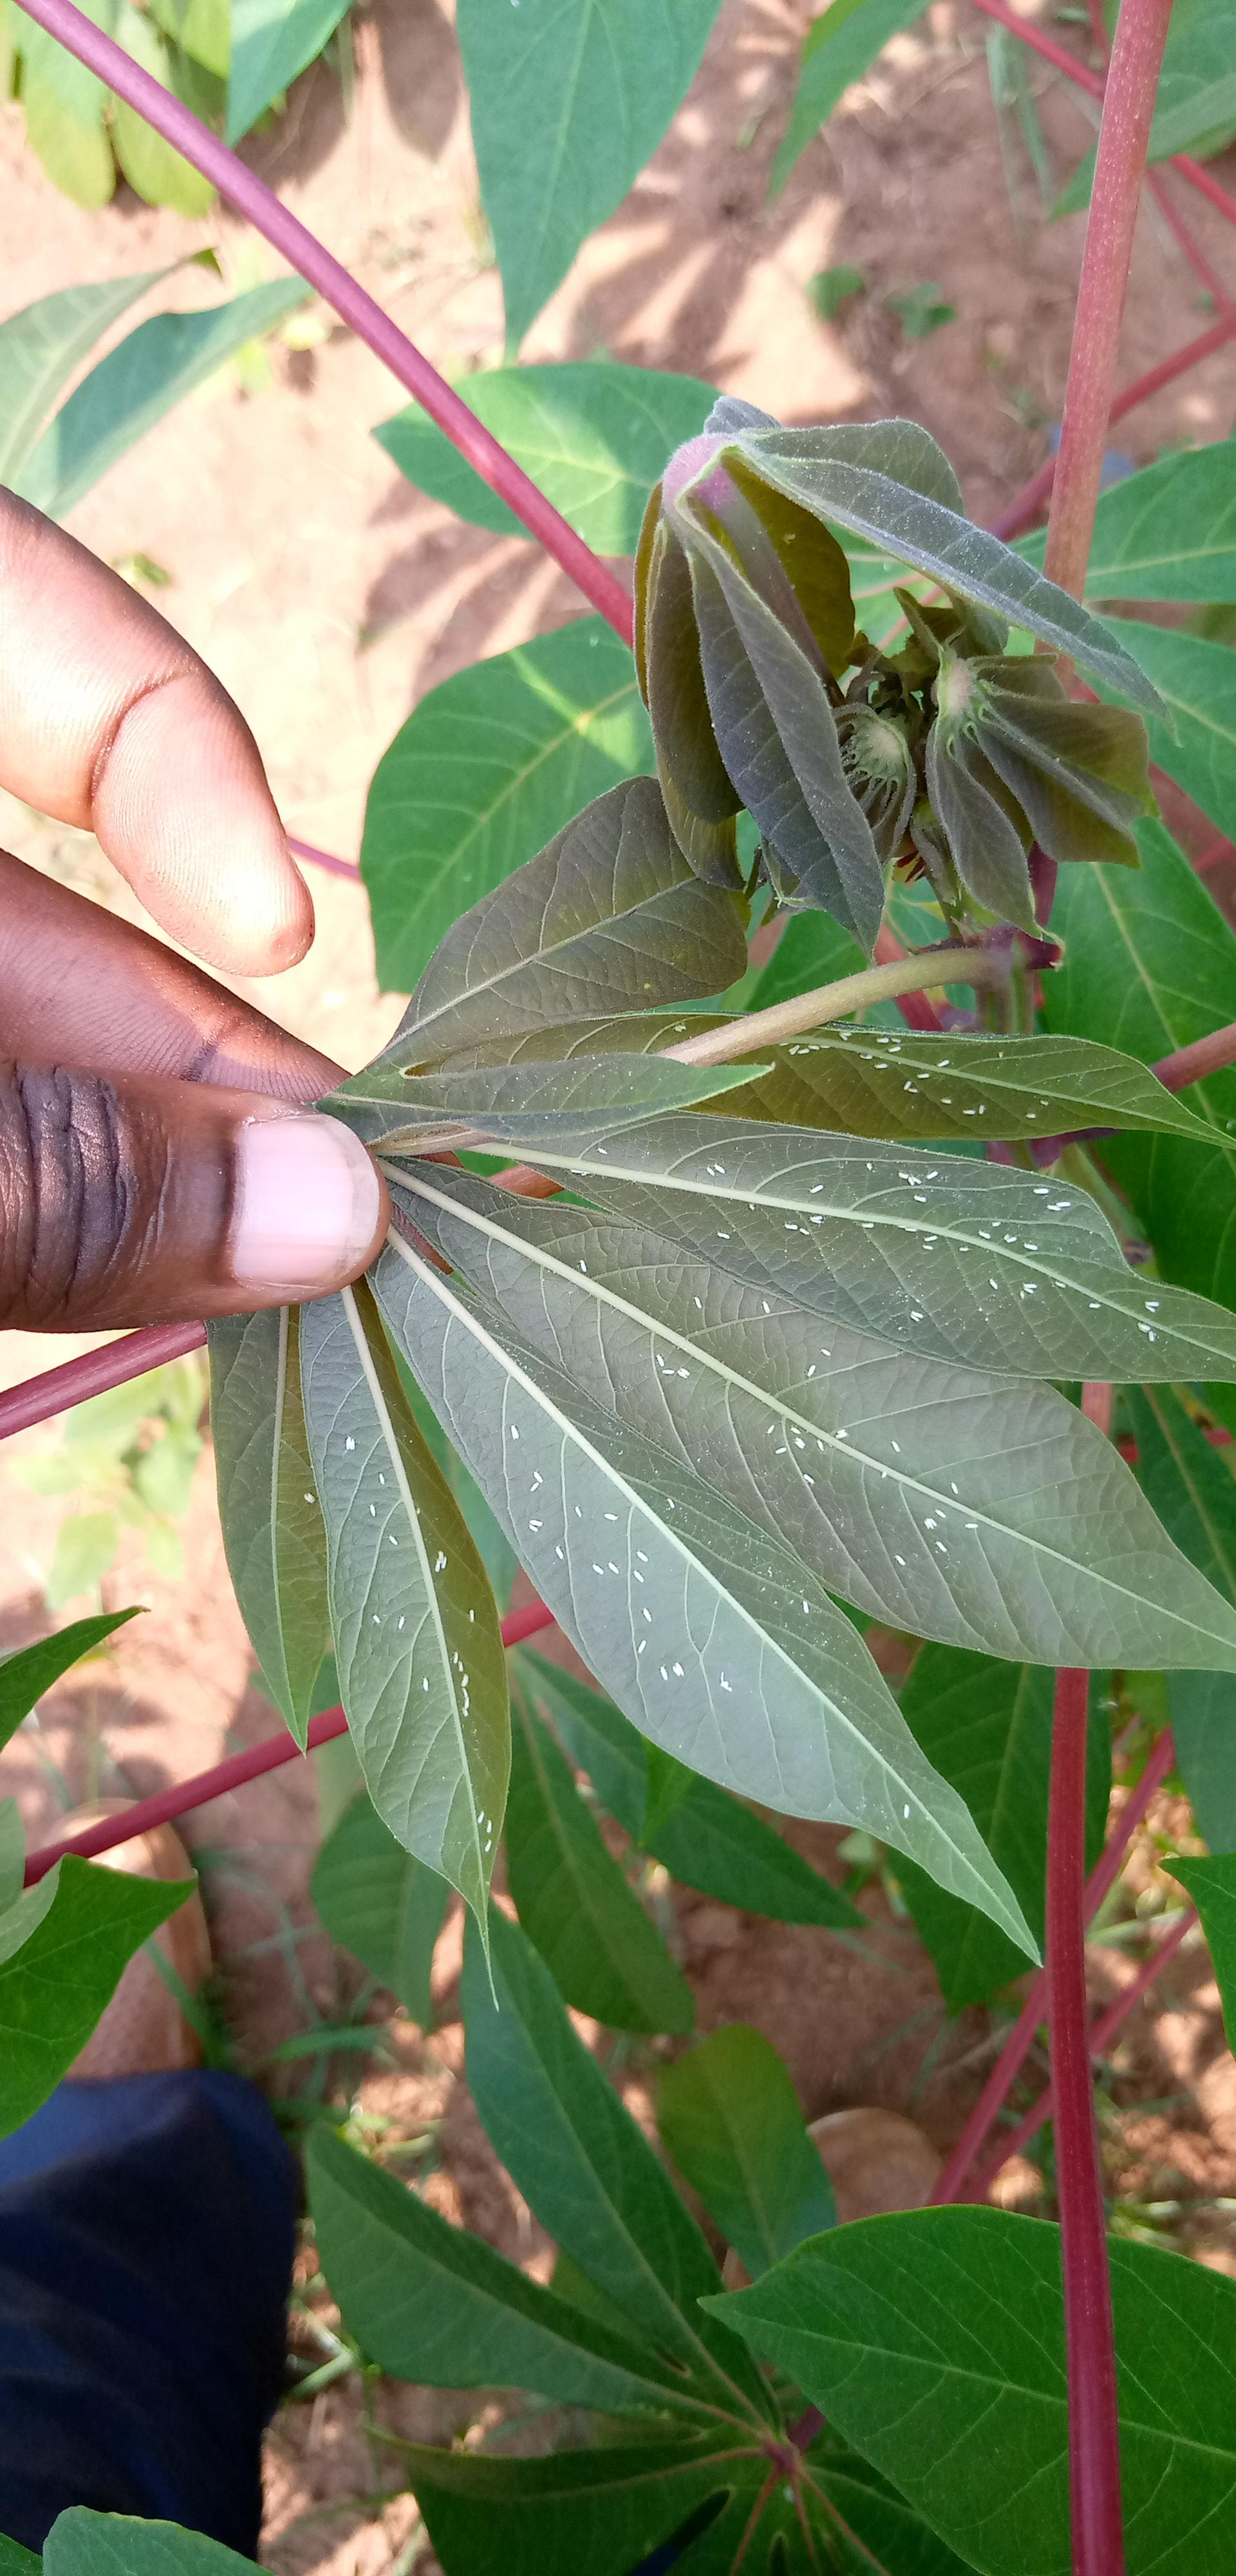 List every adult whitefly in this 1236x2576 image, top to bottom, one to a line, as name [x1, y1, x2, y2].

whitefly [672, 1023, 686, 1034]
whitefly [838, 1030, 852, 1042]
whitefly [874, 1037, 889, 1045]
whitefly [891, 1037, 902, 1045]
whitefly [787, 1044, 800, 1056]
whitefly [807, 1044, 819, 1051]
whitefly [887, 1045, 901, 1055]
whitefly [797, 1047, 810, 1057]
whitefly [858, 1053, 873, 1061]
whitefly [935, 1057, 950, 1070]
whitefly [873, 1062, 888, 1070]
whitefly [915, 1073, 930, 1079]
whitefly [903, 1079, 912, 1092]
whitefly [906, 1086, 919, 1095]
whitefly [938, 1097, 953, 1106]
whitefly [1037, 1097, 1051, 1108]
whitefly [977, 1103, 985, 1115]
whitefly [960, 1107, 975, 1116]
whitefly [1023, 1111, 1037, 1120]
whitefly [596, 1146, 608, 1155]
whitefly [865, 1161, 873, 1171]
whitefly [714, 1163, 726, 1175]
whitefly [706, 1165, 715, 1177]
whitefly [925, 1169, 939, 1180]
whitefly [896, 1171, 909, 1180]
whitefly [910, 1175, 922, 1185]
whitefly [908, 1177, 915, 1186]
whitefly [809, 1184, 825, 1194]
whitefly [1031, 1186, 1050, 1196]
whitefly [913, 1194, 927, 1205]
whitefly [1054, 1201, 1072, 1208]
whitefly [1045, 1204, 1062, 1213]
whitefly [808, 1214, 823, 1225]
whitefly [991, 1220, 1002, 1227]
whitefly [860, 1220, 874, 1230]
whitefly [783, 1222, 798, 1230]
whitefly [798, 1227, 810, 1236]
whitefly [904, 1227, 918, 1233]
whitefly [977, 1229, 991, 1240]
whitefly [716, 1231, 730, 1240]
whitefly [922, 1233, 939, 1243]
whitefly [1022, 1242, 1038, 1252]
whitefly [920, 1244, 934, 1251]
whitefly [958, 1245, 971, 1254]
whitefly [577, 1258, 590, 1273]
whitefly [988, 1277, 999, 1291]
whitefly [1053, 1280, 1068, 1290]
whitefly [1022, 1283, 1038, 1289]
whitefly [1024, 1288, 1036, 1296]
whitefly [1018, 1290, 1026, 1302]
whitefly [693, 1294, 703, 1310]
whitefly [761, 1300, 772, 1314]
whitefly [1143, 1300, 1160, 1307]
whitefly [1087, 1302, 1103, 1310]
whitefly [1145, 1305, 1156, 1314]
whitefly [910, 1310, 924, 1320]
whitefly [909, 1313, 921, 1323]
whitefly [1137, 1323, 1152, 1333]
whitefly [1148, 1329, 1155, 1343]
whitefly [819, 1347, 832, 1358]
whitefly [655, 1353, 666, 1367]
whitefly [803, 1363, 817, 1379]
whitefly [680, 1367, 690, 1377]
whitefly [660, 1368, 676, 1376]
whitefly [676, 1369, 688, 1379]
whitefly [765, 1423, 776, 1436]
whitefly [510, 1425, 520, 1441]
whitefly [789, 1425, 803, 1436]
whitefly [836, 1427, 846, 1435]
whitefly [835, 1432, 848, 1440]
whitefly [345, 1435, 351, 1452]
whitefly [793, 1436, 805, 1450]
whitefly [350, 1438, 356, 1451]
whitefly [816, 1439, 827, 1453]
whitefly [890, 1440, 901, 1454]
whitefly [774, 1446, 787, 1455]
whitefly [532, 1470, 545, 1484]
whitefly [879, 1470, 889, 1481]
whitefly [377, 1471, 386, 1486]
whitefly [802, 1472, 816, 1485]
whitefly [950, 1480, 960, 1495]
whitefly [529, 1481, 539, 1493]
whitefly [303, 1493, 319, 1504]
whitefly [666, 1496, 678, 1510]
whitefly [368, 1502, 379, 1519]
whitefly [574, 1504, 583, 1519]
whitefly [933, 1507, 946, 1519]
whitefly [602, 1512, 619, 1522]
whitefly [926, 1517, 934, 1530]
whitefly [930, 1517, 937, 1528]
whitefly [529, 1518, 544, 1528]
whitefly [923, 1519, 930, 1530]
whitefly [962, 1522, 980, 1530]
whitefly [527, 1524, 539, 1533]
whitefly [387, 1534, 399, 1546]
whitefly [935, 1540, 948, 1553]
whitefly [554, 1544, 565, 1560]
whitefly [635, 1549, 650, 1564]
whitefly [437, 1550, 444, 1562]
whitefly [894, 1554, 907, 1566]
whitefly [442, 1555, 447, 1570]
whitefly [435, 1558, 441, 1573]
whitefly [606, 1561, 621, 1576]
whitefly [591, 1562, 604, 1576]
whitefly [632, 1569, 646, 1584]
whitefly [801, 1597, 812, 1616]
whitefly [642, 1606, 653, 1624]
whitefly [467, 1607, 478, 1624]
whitefly [372, 1613, 382, 1625]
whitefly [397, 1614, 406, 1630]
whitefly [635, 1639, 648, 1654]
whitefly [453, 1650, 459, 1664]
whitefly [457, 1658, 464, 1672]
whitefly [675, 1662, 686, 1677]
whitefly [658, 1665, 670, 1682]
whitefly [671, 1665, 680, 1677]
whitefly [718, 1670, 736, 1694]
whitefly [459, 1672, 471, 1687]
whitefly [421, 1675, 431, 1692]
whitefly [461, 1687, 471, 1697]
whitefly [464, 1697, 470, 1708]
whitefly [461, 1707, 469, 1718]
whitefly [902, 1803, 912, 1820]
whitefly [476, 1810, 486, 1824]
whitefly [485, 1817, 493, 1835]
whitefly [483, 1837, 495, 1854]